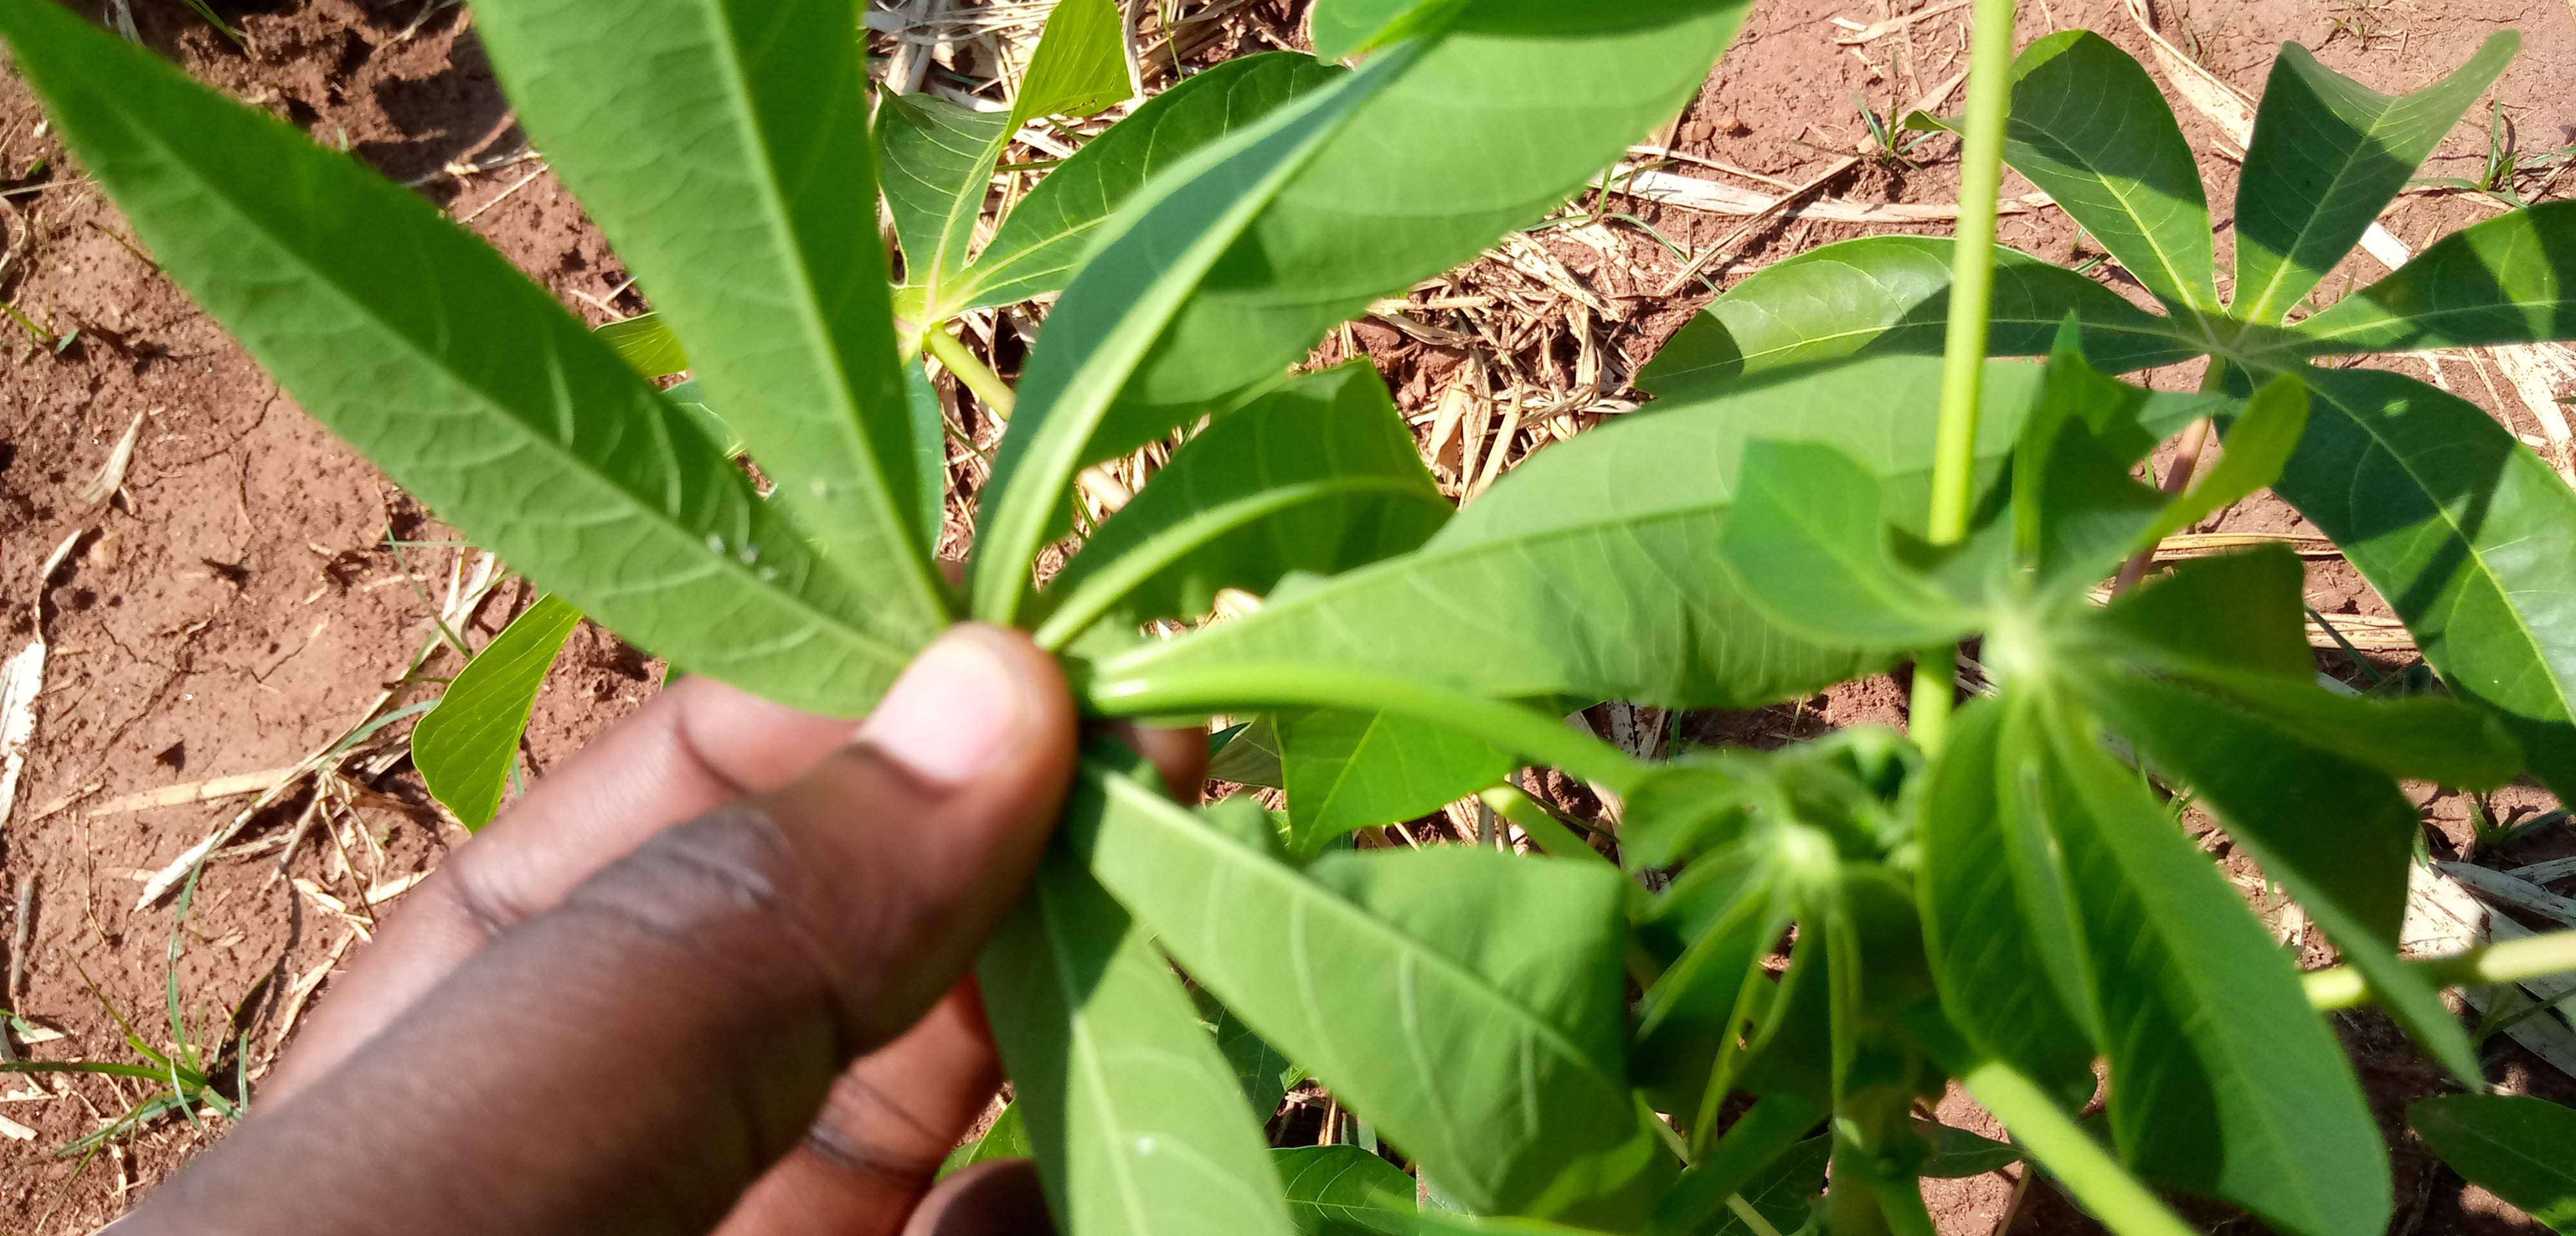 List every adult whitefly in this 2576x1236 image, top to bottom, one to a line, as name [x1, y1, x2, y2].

whitefly [811, 478, 829, 502]
whitefly [704, 528, 725, 561]
whitefly [741, 543, 757, 571]
whitefly [760, 561, 784, 588]